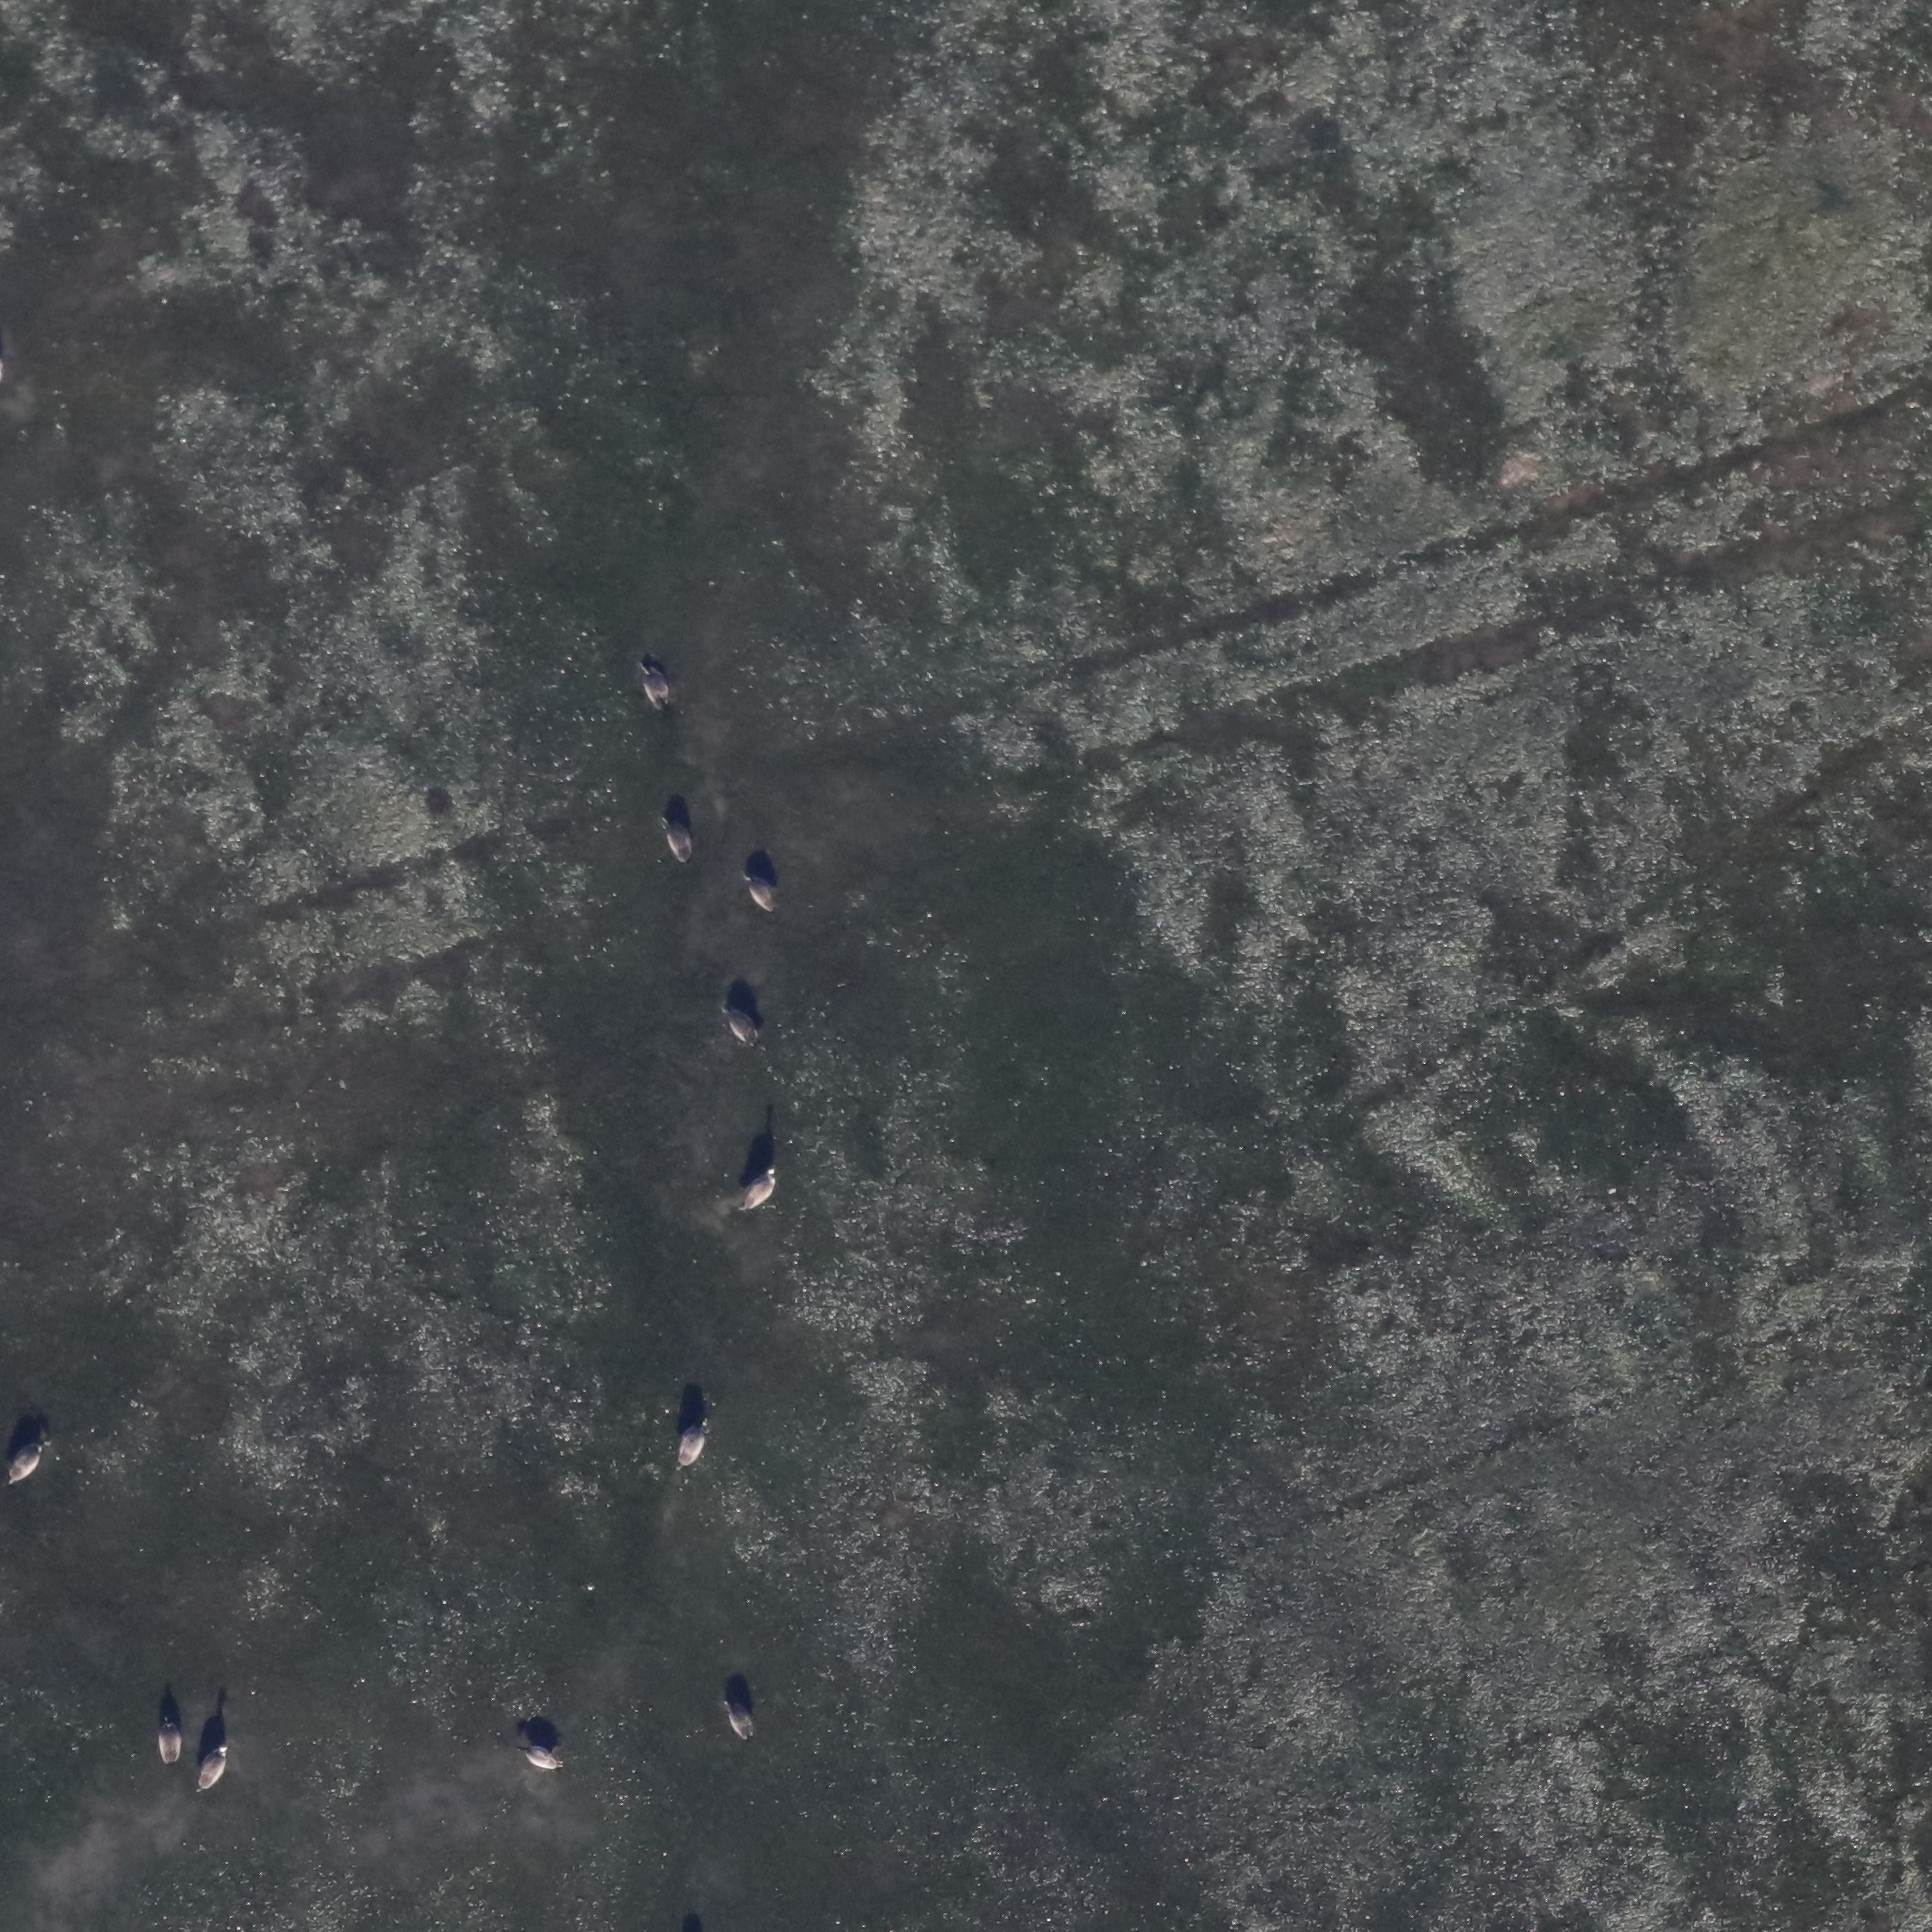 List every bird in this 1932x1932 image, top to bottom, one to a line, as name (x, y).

Canada goose (657, 687)
Canada goose (676, 838)
Canada goose (763, 894)
Canada goose (745, 1026)
Canada goose (759, 1191)
Canada goose (691, 1445)
Canada goose (25, 1461)
Canada goose (742, 1719)
Canada goose (172, 1745)
Canada goose (544, 1756)
Canada goose (213, 1769)